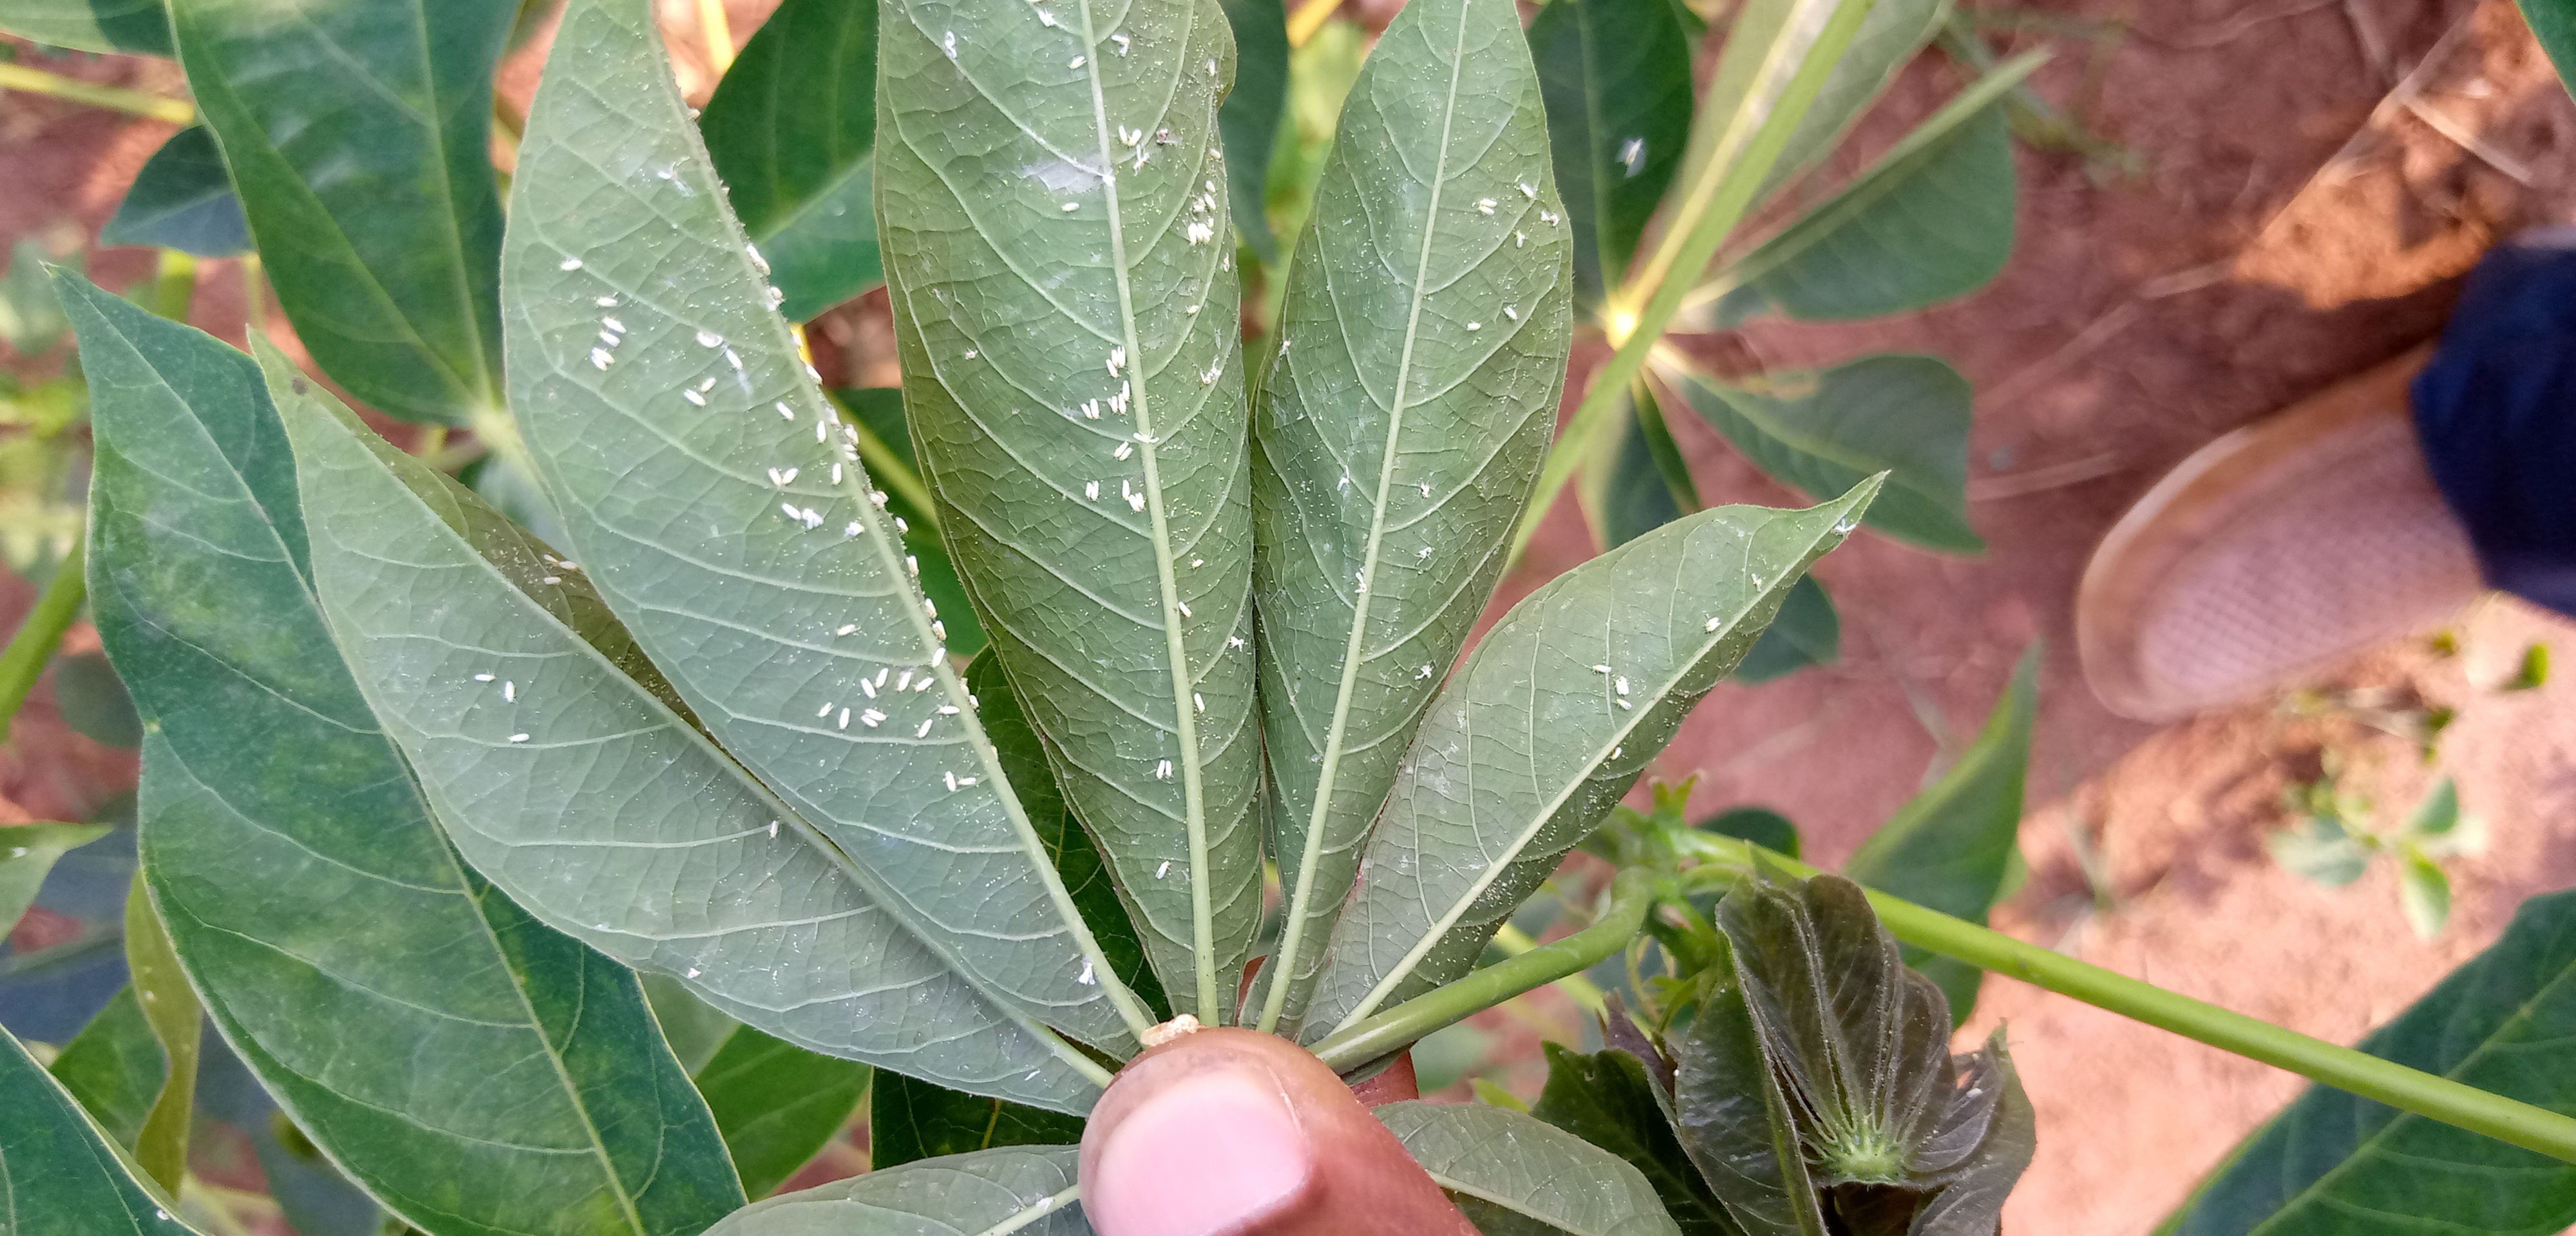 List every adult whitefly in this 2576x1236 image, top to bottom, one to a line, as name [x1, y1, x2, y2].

whitefly [1038, 10, 1059, 28]
whitefly [943, 29, 961, 61]
whitefly [1111, 33, 1131, 44]
whitefly [1118, 42, 1131, 57]
whitefly [1067, 55, 1088, 71]
whitefly [1204, 56, 1218, 79]
whitefly [685, 104, 703, 122]
whitefly [1117, 124, 1128, 145]
whitefly [1128, 128, 1142, 149]
whitefly [1615, 133, 1648, 179]
whitefly [1131, 145, 1150, 178]
whitefly [1209, 146, 1224, 162]
whitefly [656, 168, 672, 182]
whitefly [1101, 172, 1117, 188]
whitefly [1204, 180, 1217, 193]
whitefly [1519, 182, 1535, 200]
whitefly [1204, 192, 1217, 211]
whitefly [1478, 197, 1497, 207]
whitefly [1060, 201, 1081, 214]
whitefly [1191, 203, 1206, 214]
whitefly [1478, 205, 1495, 217]
whitefly [1539, 207, 1549, 223]
whitefly [1191, 222, 1204, 241]
whitefly [1197, 222, 1215, 242]
whitefly [1186, 225, 1197, 246]
whitefly [1512, 228, 1527, 250]
whitefly [747, 242, 762, 265]
whitefly [558, 257, 585, 271]
whitefly [756, 257, 772, 277]
whitefly [769, 285, 784, 299]
whitefly [593, 295, 620, 309]
whitefly [768, 303, 778, 313]
whitefly [1184, 303, 1202, 316]
whitefly [1502, 304, 1519, 321]
whitefly [602, 315, 627, 334]
whitefly [1464, 320, 1483, 334]
whitefly [599, 331, 621, 348]
whitefly [695, 331, 724, 348]
whitefly [791, 332, 804, 347]
whitefly [1117, 343, 1128, 368]
whitefly [591, 346, 616, 365]
whitefly [725, 348, 744, 370]
whitefly [1111, 348, 1117, 366]
whitefly [591, 354, 608, 373]
whitefly [1105, 359, 1119, 379]
whitefly [805, 363, 824, 384]
whitefly [699, 377, 717, 393]
whitefly [1122, 379, 1132, 401]
whitefly [683, 388, 707, 408]
whitefly [1119, 393, 1127, 415]
whitefly [1106, 394, 1118, 414]
whitefly [1089, 397, 1100, 420]
whitefly [776, 400, 795, 421]
whitefly [1080, 402, 1092, 420]
whitefly [825, 406, 840, 425]
whitefly [816, 418, 828, 444]
whitefly [842, 421, 862, 444]
whitefly [1133, 427, 1160, 444]
whitefly [1113, 440, 1129, 458]
whitefly [842, 444, 858, 452]
whitefly [1119, 446, 1132, 463]
whitefly [845, 451, 858, 462]
whitefly [831, 460, 844, 485]
whitefly [767, 465, 781, 486]
whitefly [783, 467, 799, 485]
whitefly [1332, 475, 1354, 494]
whitefly [1120, 476, 1132, 500]
whitefly [1092, 478, 1100, 503]
whitefly [1084, 480, 1092, 499]
whitefly [1416, 480, 1432, 500]
whitefly [869, 491, 885, 509]
whitefly [1135, 492, 1146, 510]
whitefly [1128, 494, 1141, 513]
whitefly [780, 503, 801, 521]
whitefly [801, 507, 826, 531]
whitefly [1832, 516, 1857, 535]
whitefly [895, 516, 909, 533]
whitefly [844, 520, 867, 536]
whitefly [1413, 544, 1435, 566]
whitefly [904, 551, 923, 578]
whitefly [542, 553, 558, 567]
whitefly [1189, 556, 1205, 568]
whitefly [558, 559, 580, 570]
whitefly [1353, 570, 1370, 595]
whitefly [1749, 570, 1764, 595]
whitefly [540, 575, 564, 587]
whitefly [924, 597, 940, 619]
whitefly [1177, 600, 1194, 619]
whitefly [1705, 616, 1719, 626]
whitefly [932, 619, 949, 641]
whitefly [1706, 621, 1721, 633]
whitefly [835, 623, 859, 636]
whitefly [1229, 633, 1248, 655]
whitefly [931, 647, 946, 668]
whitefly [1591, 662, 1613, 674]
whitefly [1413, 664, 1434, 681]
whitefly [875, 665, 889, 689]
whitefly [896, 669, 913, 691]
whitefly [473, 672, 497, 681]
whitefly [1620, 675, 1631, 697]
whitefly [956, 676, 969, 685]
whitefly [861, 677, 877, 699]
whitefly [916, 677, 936, 692]
whitefly [1615, 678, 1623, 695]
whitefly [504, 679, 518, 702]
whitefly [959, 684, 971, 695]
whitefly [1193, 691, 1207, 715]
whitefly [968, 693, 980, 709]
whitefly [1615, 697, 1633, 712]
whitefly [815, 699, 835, 718]
whitefly [938, 703, 962, 716]
whitefly [837, 704, 851, 731]
whitefly [865, 707, 889, 722]
whitefly [860, 714, 880, 729]
whitefly [915, 717, 934, 741]
whitefly [506, 731, 532, 742]
whitefly [1611, 745, 1623, 761]
whitefly [1155, 757, 1165, 779]
whitefly [1165, 759, 1173, 778]
whitefly [944, 769, 956, 792]
whitefly [957, 775, 978, 788]
whitefly [768, 817, 781, 839]
whitefly [1153, 857, 1171, 881]
whitefly [1076, 961, 1098, 986]
whitefly [687, 964, 703, 980]
whitefly [1138, 1012, 1201, 1053]
whitefly [1672, 1067, 1680, 1077]
whitefly [1964, 1086, 1984, 1100]